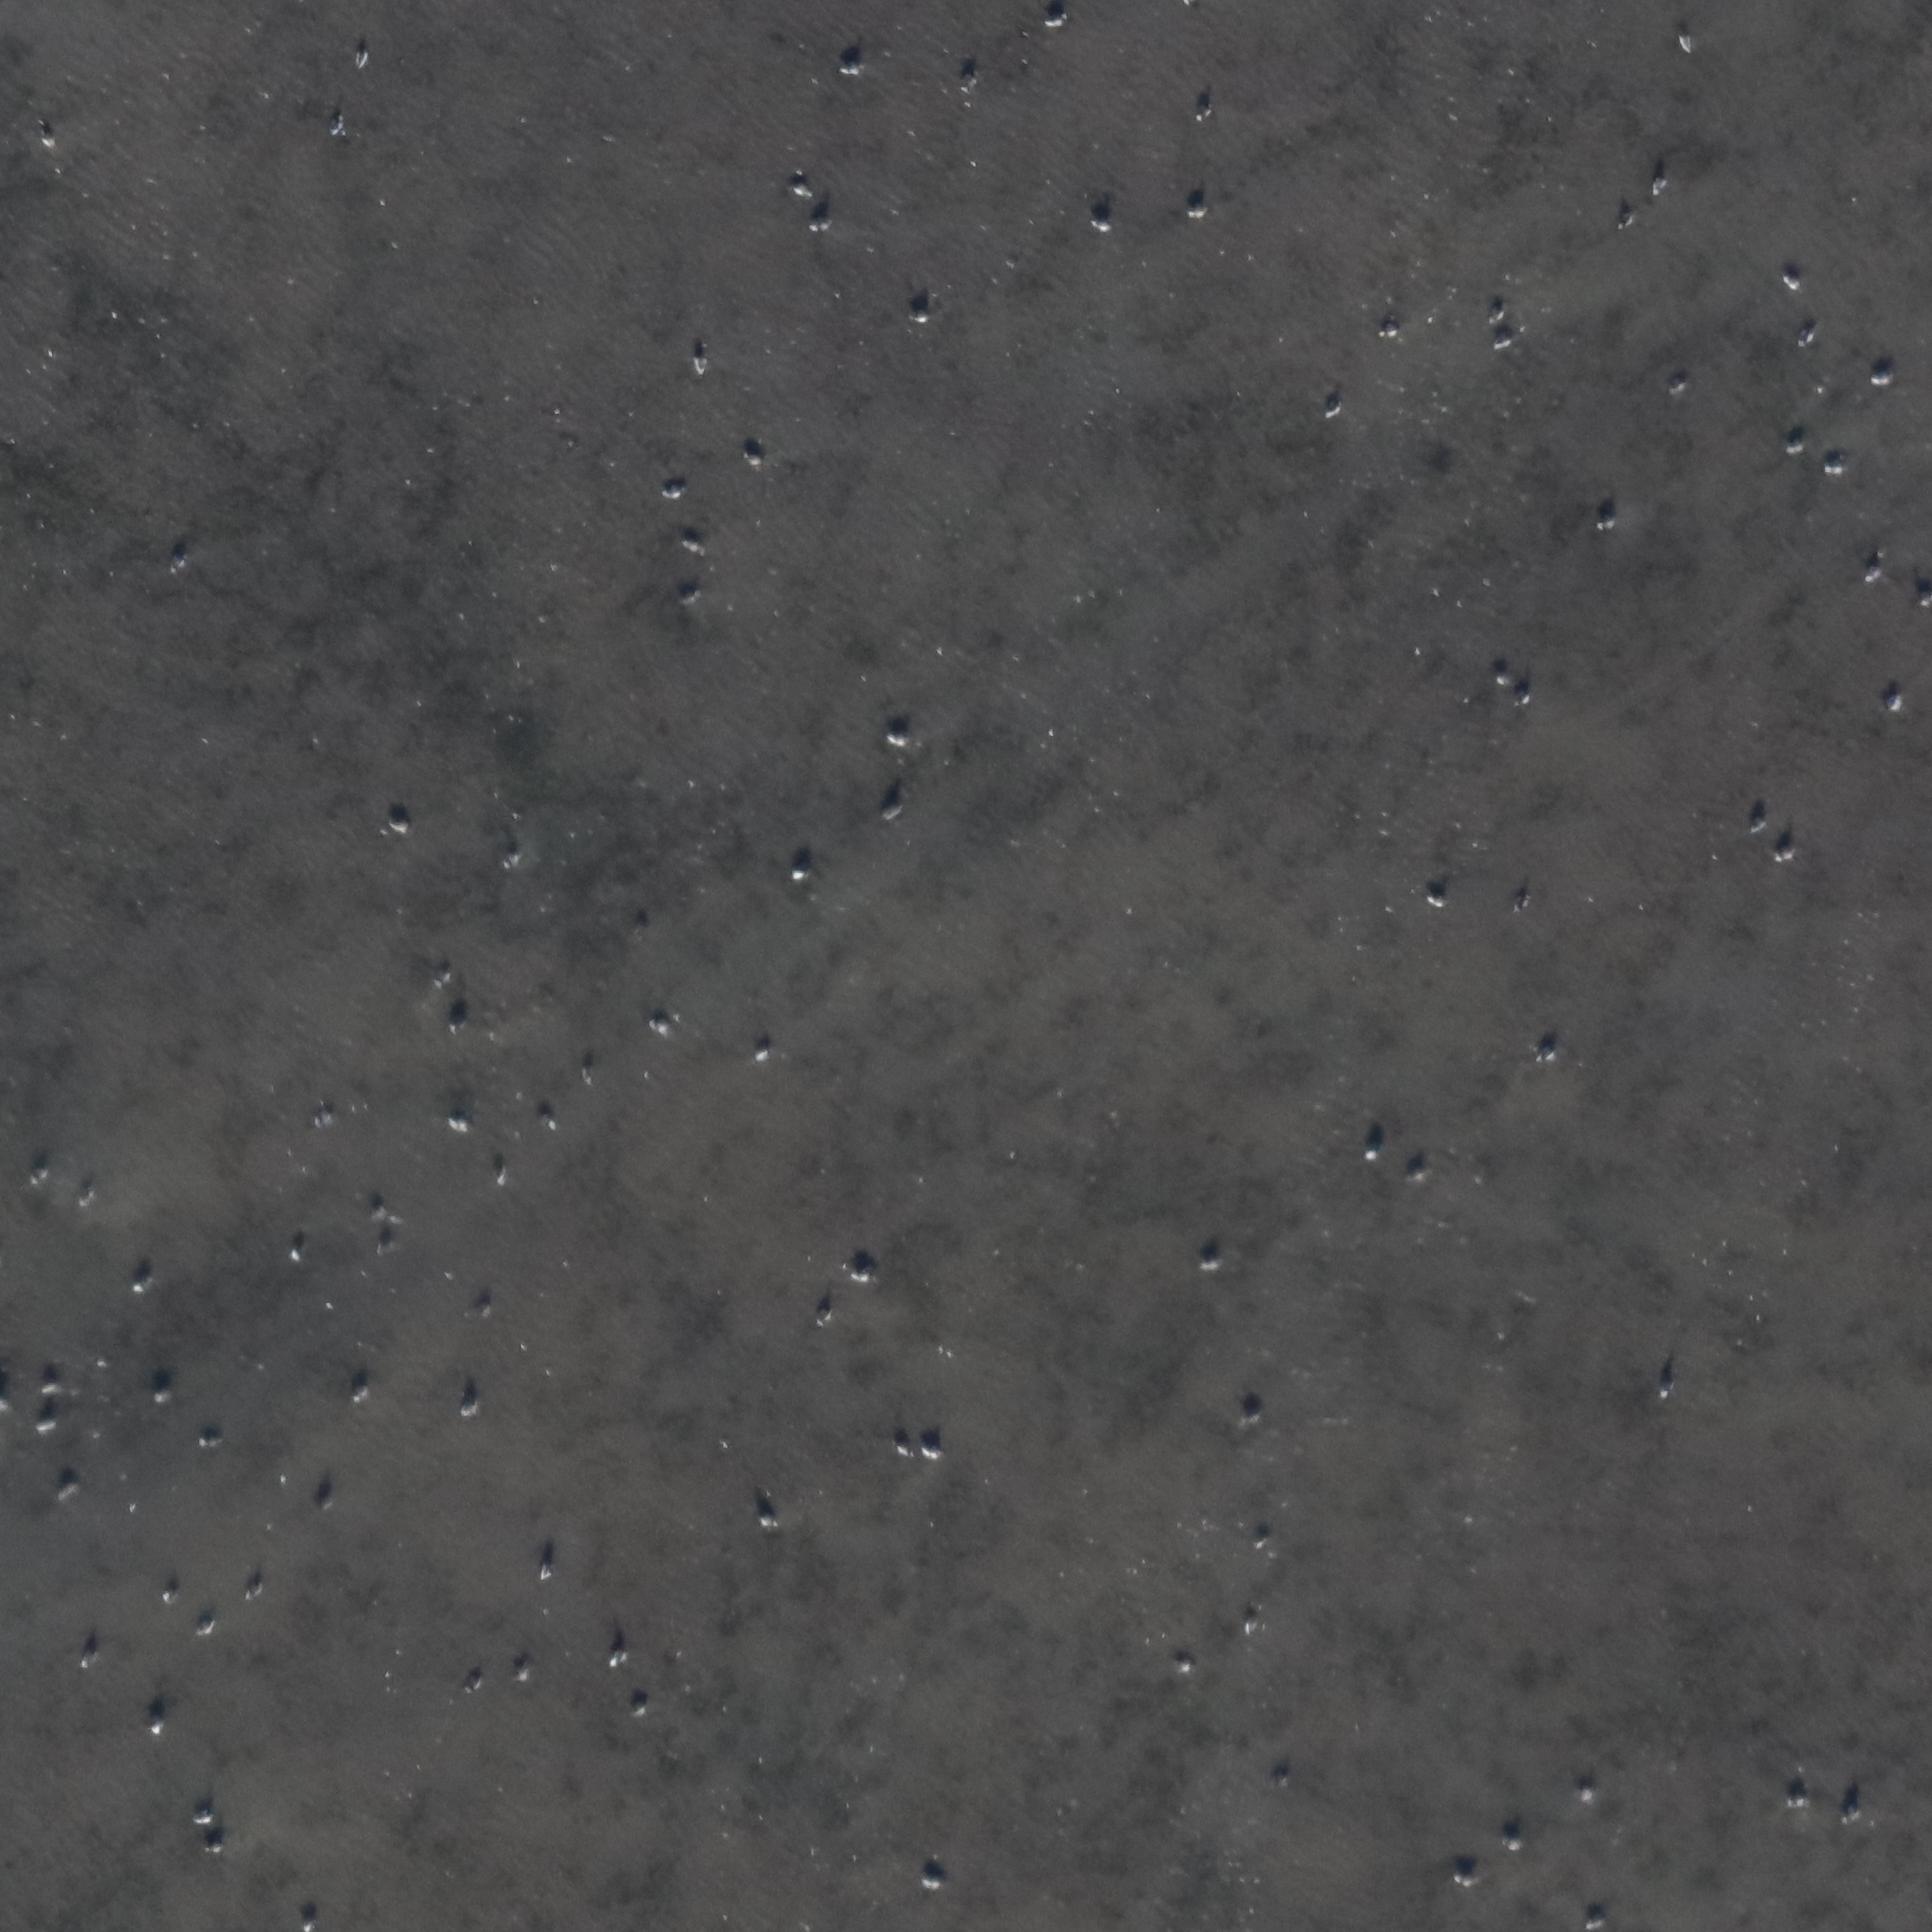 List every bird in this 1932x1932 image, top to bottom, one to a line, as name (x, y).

brant (1057, 20)
brant (1686, 41)
brant (361, 56)
brant (847, 69)
brant (970, 81)
brant (1205, 113)
brant (333, 126)
brant (44, 138)
brant (1660, 184)
brant (803, 185)
brant (1198, 211)
brant (1624, 219)
brant (820, 222)
brant (1101, 224)
brant (1787, 284)
brant (1497, 315)
brant (921, 316)
brant (1390, 328)
brant (1503, 340)
brant (1801, 344)
brant (703, 363)
brant (1882, 378)
brant (1677, 380)
brant (1336, 409)
brant (1795, 446)
brant (754, 459)
brant (1834, 465)
brant (675, 491)
brant (1607, 522)
brant (690, 547)
brant (179, 562)
brant (1875, 570)
brant (690, 594)
brant (1926, 595)
brant (1506, 679)
brant (1521, 698)
brant (1893, 702)
brant (899, 739)
brant (894, 813)
brant (1754, 823)
brant (400, 827)
brant (1786, 852)
brant (518, 862)
brant (806, 874)
brant (1438, 900)
brant (1524, 900)
brant (446, 969)
brant (664, 1025)
brant (461, 1028)
brant (762, 1055)
brant (1548, 1056)
brant (591, 1074)
brant (327, 1118)
brant (458, 1123)
brant (549, 1123)
brant (1372, 1157)
brant (507, 1172)
brant (40, 1174)
brant (1408, 1179)
brant (83, 1196)
brant (382, 1215)
brant (386, 1247)
brant (300, 1252)
brant (1200, 1263)
brant (860, 1274)
brant (143, 1286)
brant (484, 1308)
brant (825, 1315)
brant (56, 1387)
brant (1672, 1390)
brant (1663, 1392)
brant (359, 1393)
brant (161, 1397)
brant (468, 1408)
brant (1251, 1425)
brant (51, 1432)
brant (211, 1441)
brant (900, 1449)
brant (931, 1451)
brant (73, 1489)
brant (326, 1503)
brant (767, 1520)
brant (1258, 1527)
brant (546, 1573)
brant (254, 1589)
brant (173, 1597)
brant (1251, 1619)
brant (200, 1632)
brant (80, 1650)
brant (617, 1657)
brant (1184, 1663)
brant (521, 1673)
brant (473, 1682)
brant (639, 1710)
brant (159, 1726)
brant (1290, 1779)
brant (1580, 1786)
brant (1793, 1806)
brant (204, 1817)
brant (1853, 1818)
brant (215, 1844)
brant (1505, 1846)
brant (1462, 1876)
brant (932, 1883)
brant (1603, 1917)
brant (308, 1926)